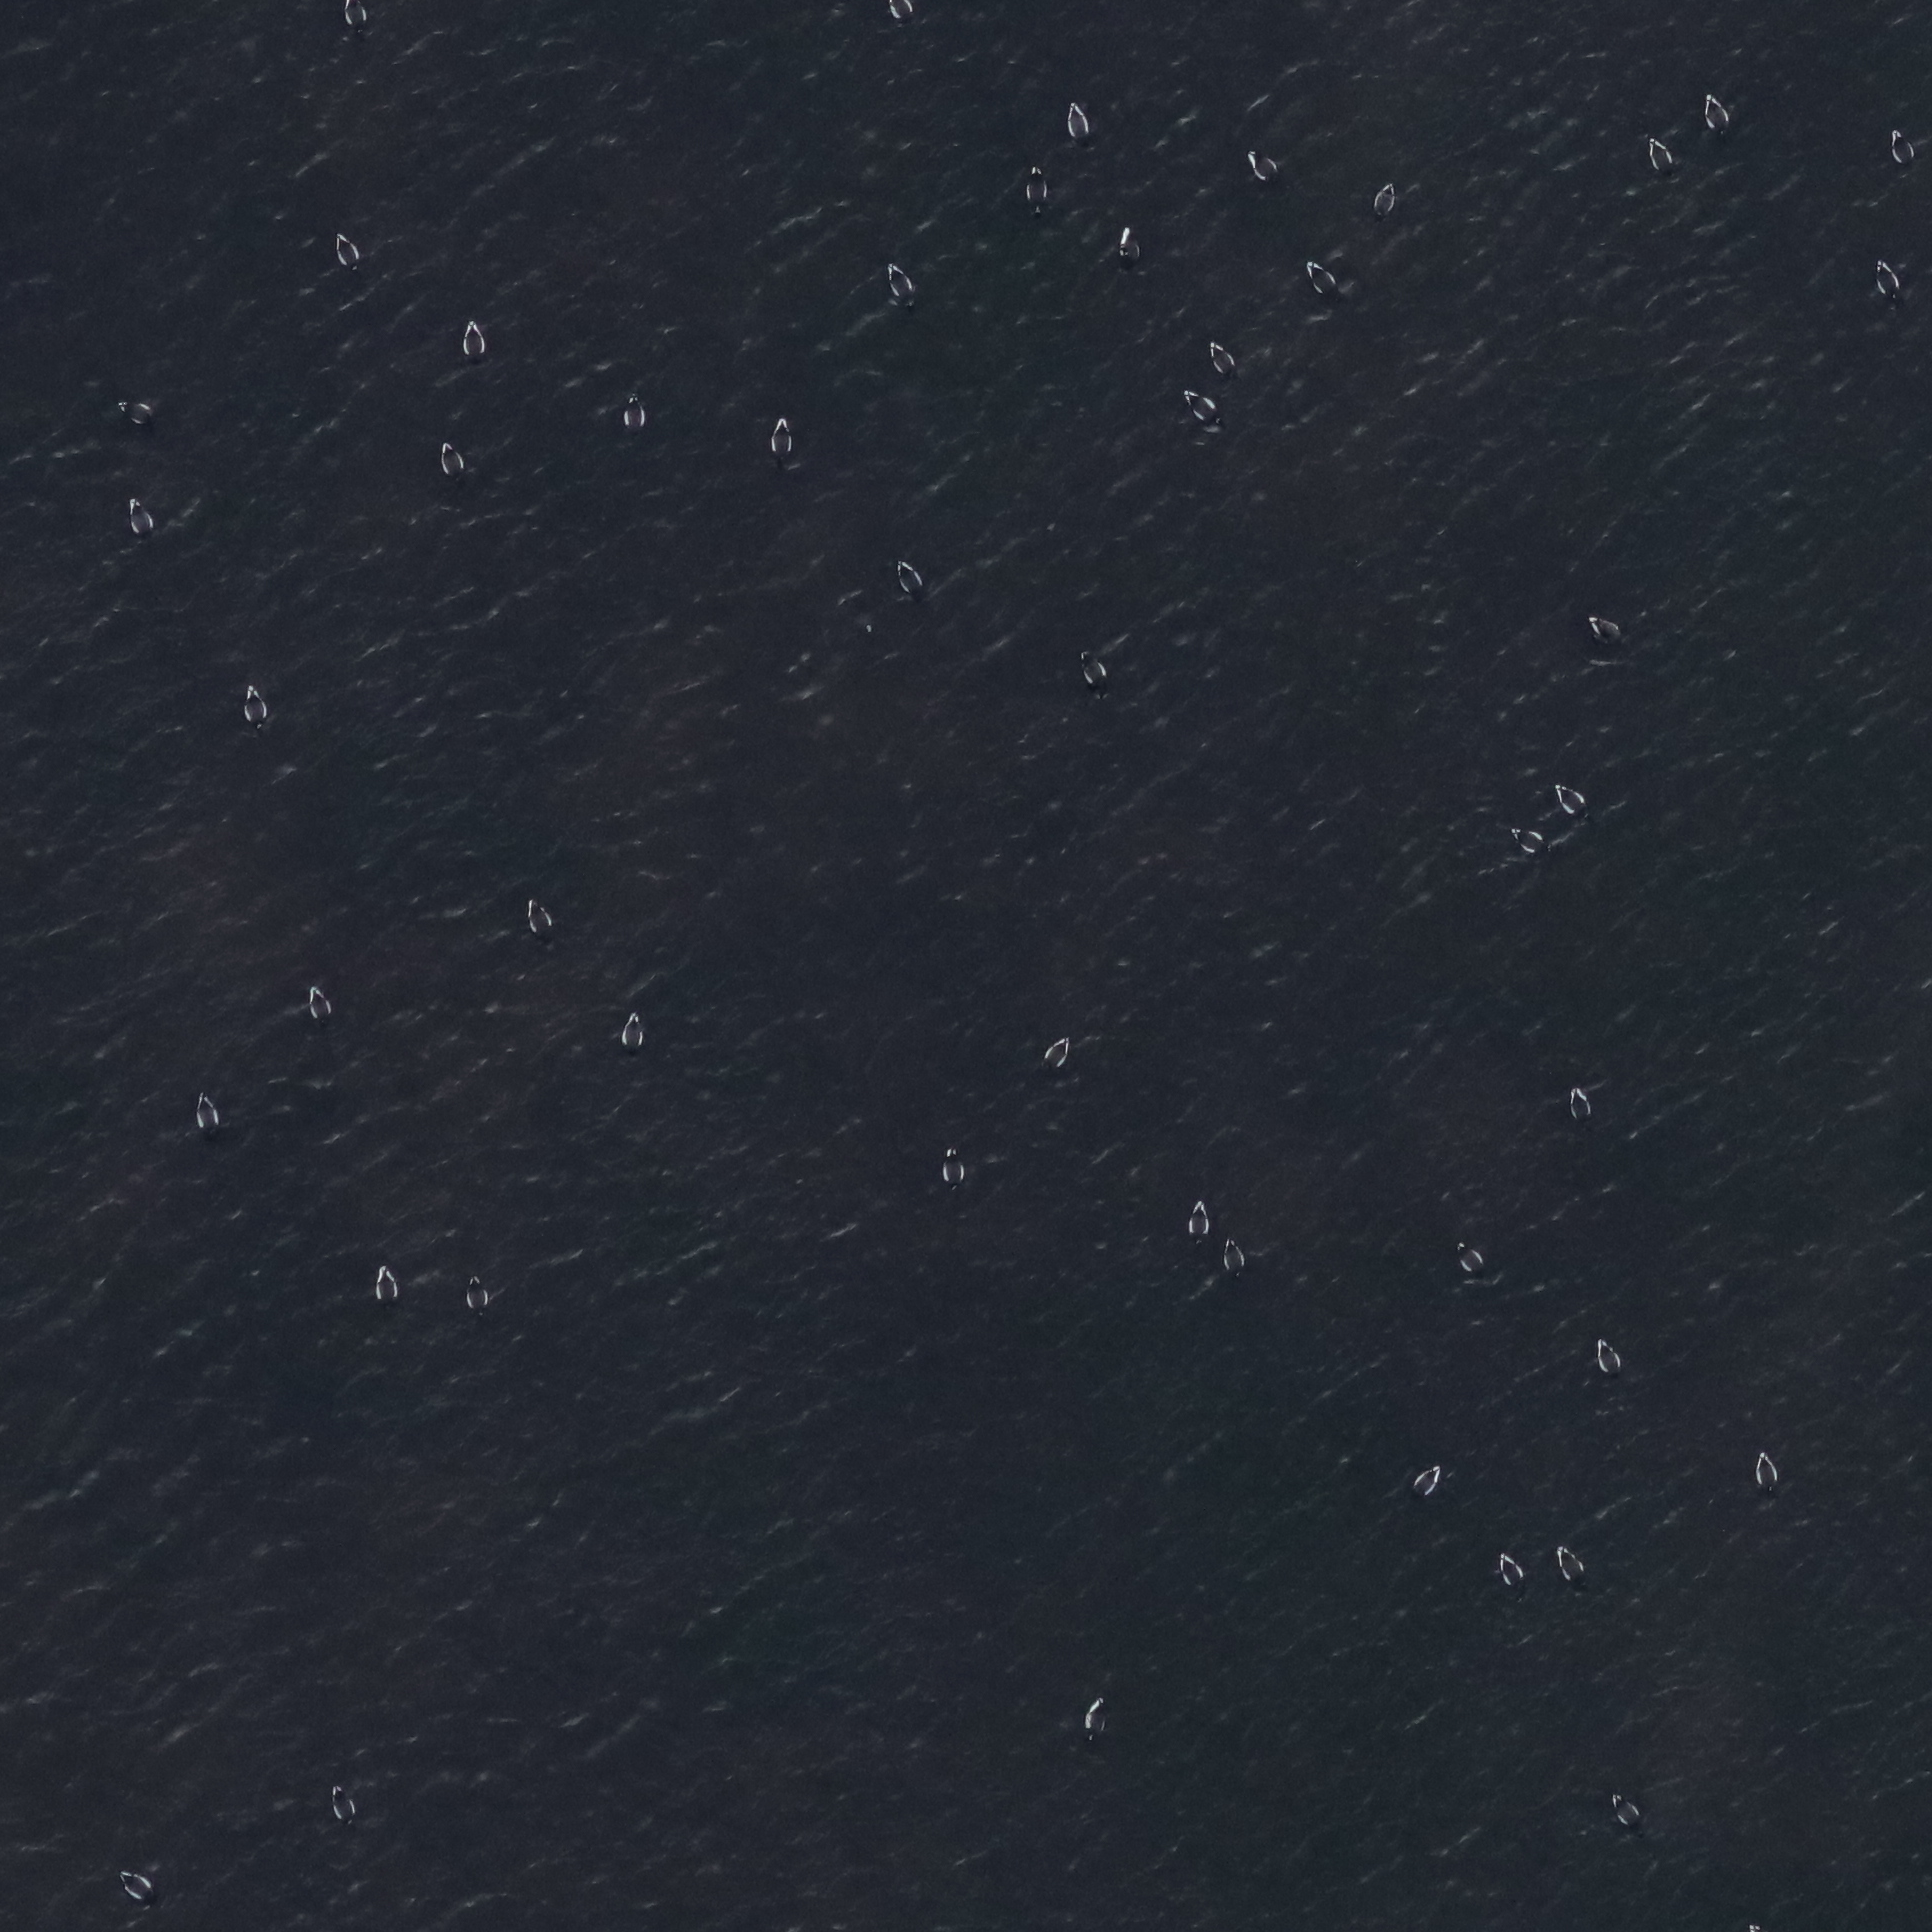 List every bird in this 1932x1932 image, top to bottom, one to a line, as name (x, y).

brant (902, 6)
brant (356, 14)
brant (1716, 115)
brant (1078, 124)
brant (1903, 147)
brant (1661, 157)
brant (1263, 165)
brant (1036, 191)
brant (1385, 202)
brant (1128, 244)
brant (347, 249)
brant (1322, 279)
brant (1889, 281)
brant (899, 285)
brant (473, 342)
brant (1225, 360)
brant (1202, 407)
brant (138, 414)
brant (634, 415)
brant (780, 443)
brant (452, 461)
brant (141, 520)
brant (908, 580)
brant (1606, 629)
brant (1094, 673)
brant (254, 708)
brant (1571, 800)
brant (1528, 842)
brant (538, 918)
brant (319, 1004)
brant (631, 1033)
brant (1057, 1056)
brant (1579, 1104)
brant (206, 1113)
brant (952, 1169)
brant (1199, 1224)
brant (1235, 1256)
brant (1472, 1260)
brant (385, 1286)
brant (478, 1296)
brant (1608, 1360)
brant (1766, 1474)
brant (1424, 1482)
brant (1570, 1568)
brant (1511, 1571)
brant (1094, 1718)
brant (344, 1805)
brant (1627, 1813)
brant (137, 1886)